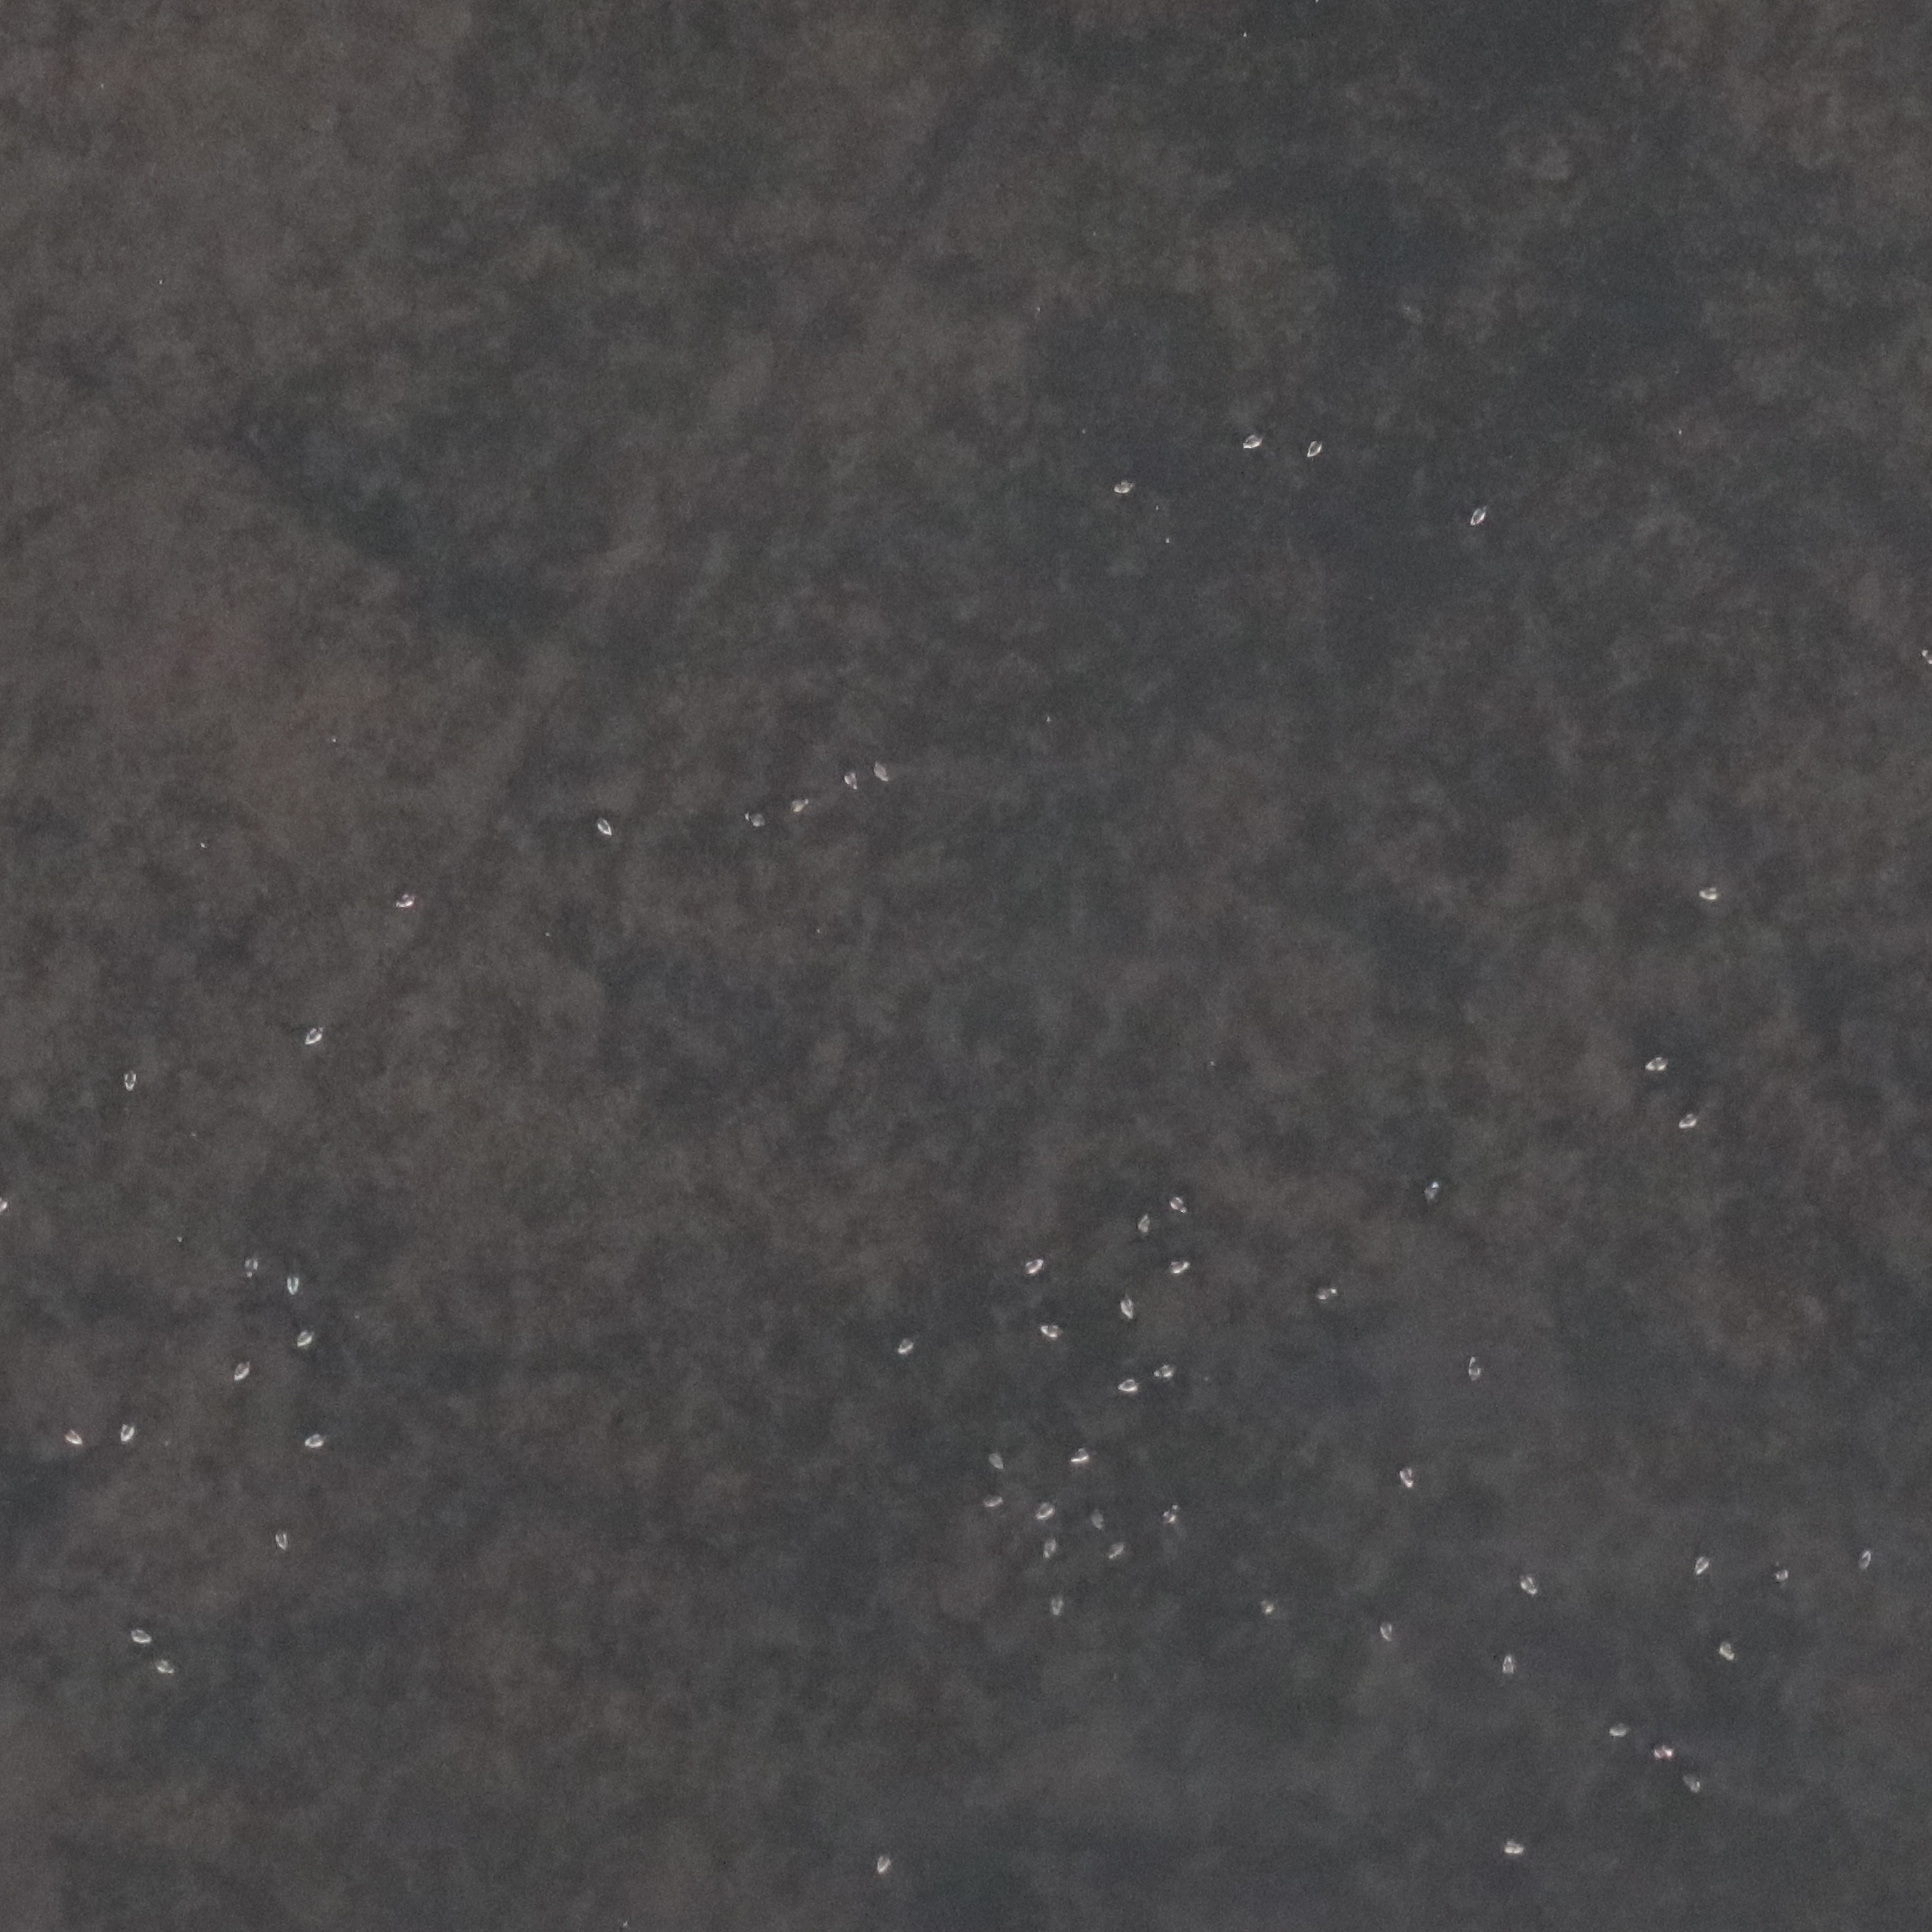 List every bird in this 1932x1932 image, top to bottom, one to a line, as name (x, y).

brant (1253, 441)
brant (1315, 448)
brant (1124, 487)
brant (1479, 516)
brant (1931, 657)
brant (851, 779)
brant (886, 780)
brant (802, 809)
brant (756, 819)
brant (601, 828)
brant (1708, 892)
brant (406, 901)
brant (314, 1036)
brant (1658, 1063)
brant (130, 1078)
brant (1689, 1120)
brant (1433, 1190)
brant (1178, 1204)
brant (0, 1205)
brant (1144, 1226)
brant (1033, 1266)
brant (1178, 1267)
brant (252, 1269)
brant (291, 1288)
brant (1329, 1295)
brant (1126, 1307)
brant (1052, 1330)
brant (304, 1340)
brant (905, 1342)
brant (1156, 1367)
brant (242, 1370)
brant (1470, 1372)
brant (1129, 1385)
brant (125, 1427)
brant (73, 1436)
brant (315, 1441)
brant (1083, 1453)
brant (997, 1455)
brant (1407, 1476)
brant (996, 1494)
brant (1046, 1510)
brant (1099, 1516)
brant (1170, 1517)
brant (281, 1541)
brant (1060, 1553)
brant (1120, 1557)
brant (1867, 1557)
brant (1702, 1567)
brant (1790, 1571)
brant (1528, 1584)
brant (1060, 1601)
brant (1261, 1611)
brant (1385, 1629)
brant (142, 1636)
brant (1731, 1649)
brant (165, 1664)
brant (1512, 1669)
brant (1622, 1729)
brant (1661, 1752)
brant (1692, 1788)
brant (1508, 1850)
brant (881, 1857)